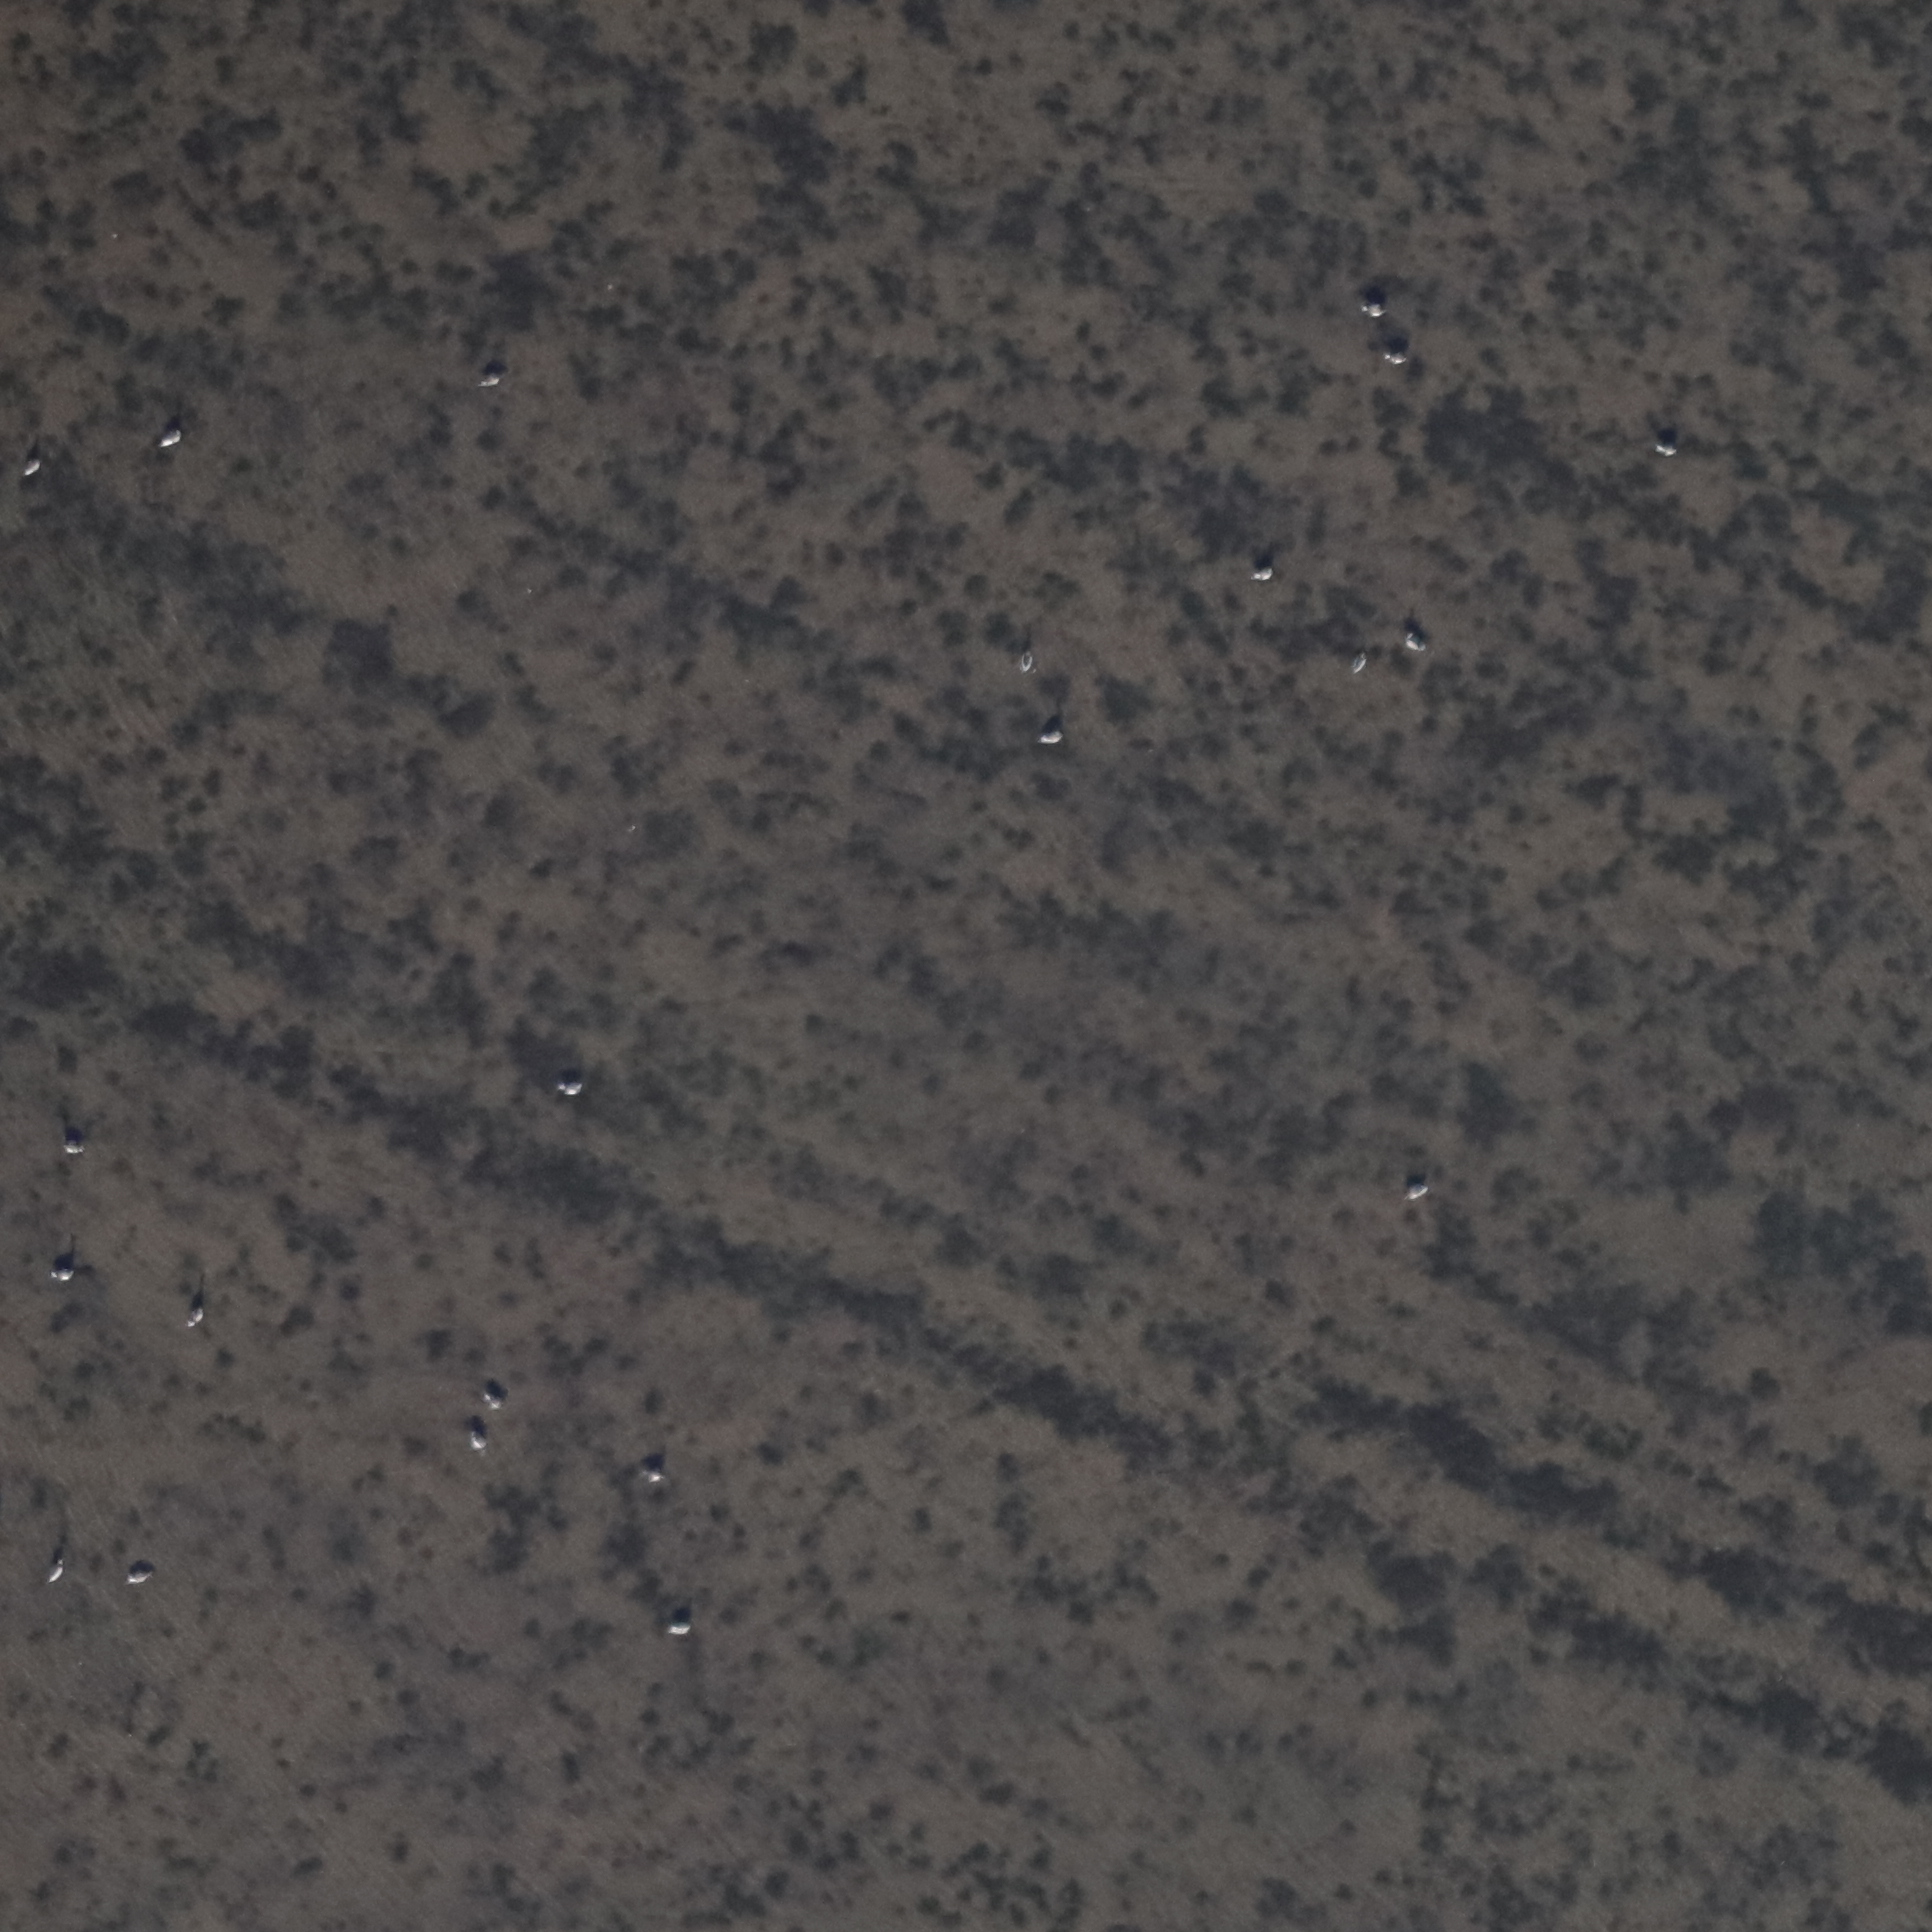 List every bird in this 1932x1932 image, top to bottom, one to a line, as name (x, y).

brant (1374, 309)
brant (1397, 356)
brant (491, 379)
brant (171, 437)
brant (1666, 448)
brant (33, 466)
brant (1266, 575)
brant (1414, 641)
brant (1027, 659)
brant (1358, 662)
brant (1051, 735)
brant (570, 1088)
brant (76, 1148)
brant (1416, 1191)
brant (66, 1275)
brant (195, 1315)
brant (492, 1402)
brant (477, 1444)
brant (655, 1473)
brant (54, 1573)
brant (140, 1576)
brant (680, 1626)